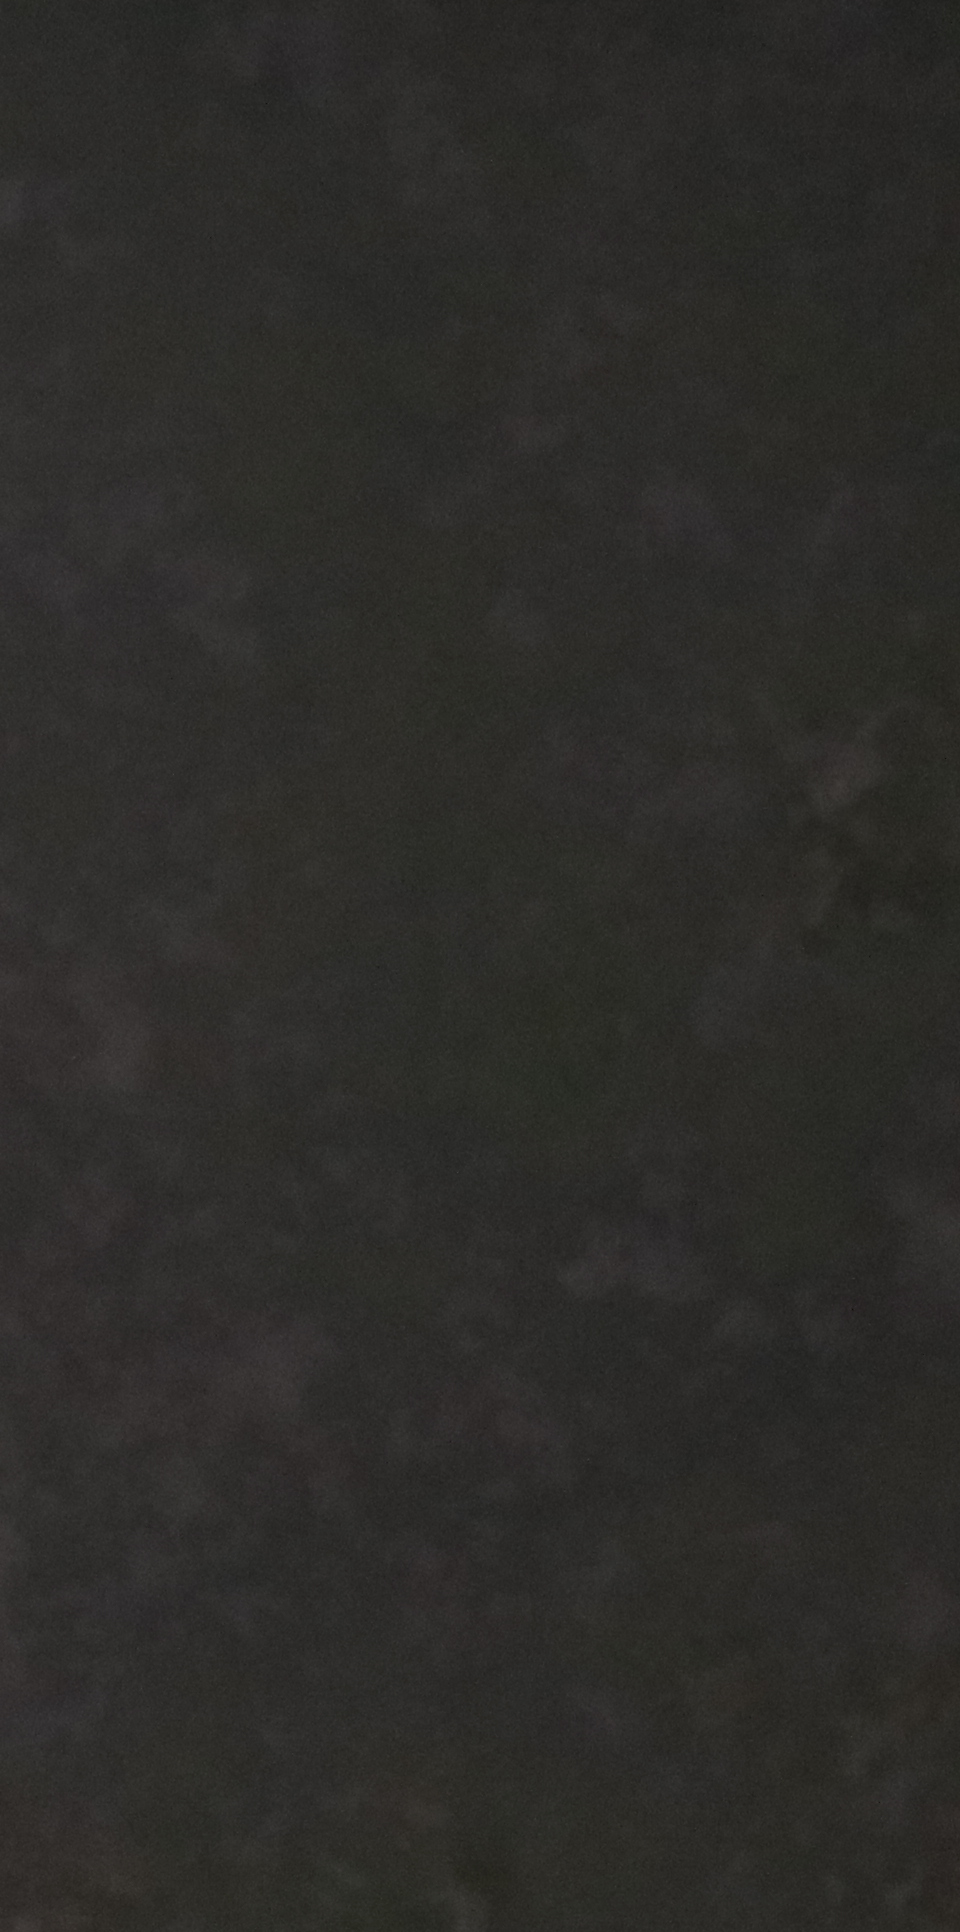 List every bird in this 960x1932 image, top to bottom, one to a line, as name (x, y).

None